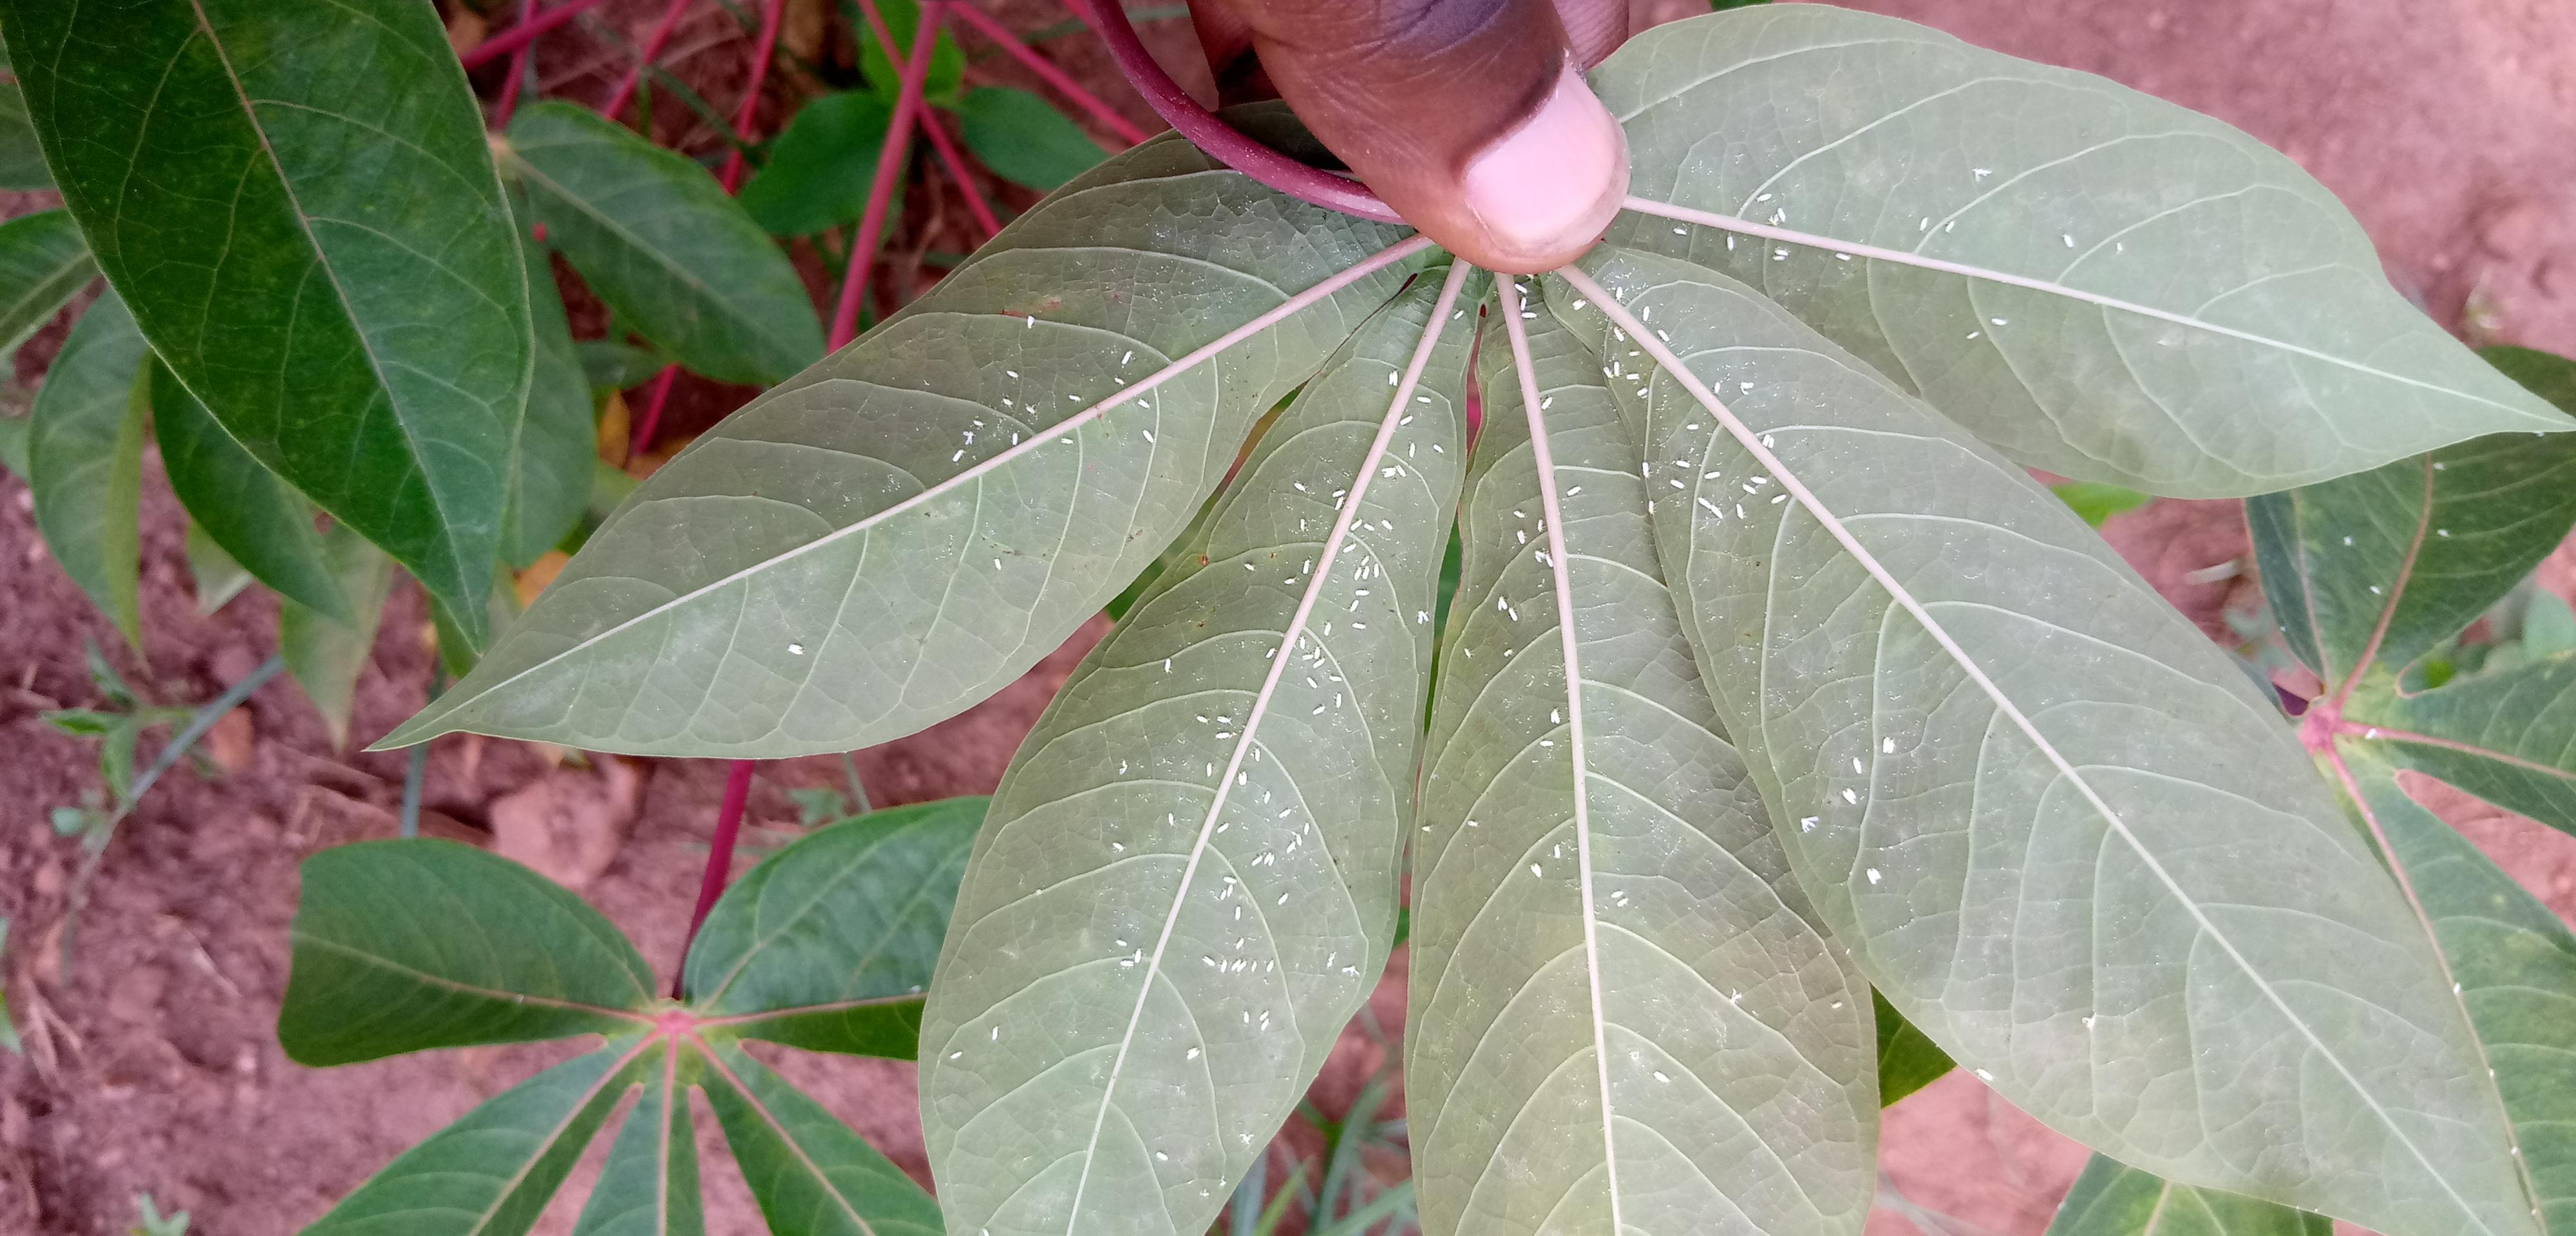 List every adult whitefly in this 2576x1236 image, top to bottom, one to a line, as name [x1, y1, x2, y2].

whitefly [1971, 164, 1993, 185]
whitefly [1754, 192, 1776, 205]
whitefly [1776, 205, 1789, 225]
whitefly [1766, 211, 1781, 226]
whitefly [1915, 212, 1931, 234]
whitefly [1942, 216, 1958, 237]
whitefly [1670, 225, 1689, 238]
whitefly [2060, 230, 2077, 252]
whitefly [1723, 232, 1737, 257]
whitefly [1771, 245, 1790, 256]
whitefly [1832, 252, 1854, 265]
whitefly [1770, 254, 1786, 265]
whitefly [1511, 280, 1531, 294]
whitefly [1613, 284, 1626, 301]
whitefly [1519, 295, 1528, 311]
whitefly [1572, 297, 1582, 306]
whitefly [1573, 299, 1589, 313]
whitefly [1638, 303, 1654, 323]
whitefly [1450, 303, 1465, 323]
whitefly [1520, 309, 1542, 321]
whitefly [1023, 314, 1037, 331]
whitefly [1988, 315, 2007, 329]
whitefly [1611, 324, 1628, 344]
whitefly [1656, 326, 1674, 345]
whitefly [1963, 328, 1982, 342]
whitefly [1627, 348, 1643, 360]
whitefly [1119, 349, 1135, 365]
whitefly [1612, 358, 1623, 379]
whitefly [1602, 364, 1616, 381]
whitefly [1392, 366, 1401, 391]
whitefly [1002, 367, 1019, 380]
whitefly [1387, 370, 1392, 387]
whitefly [1625, 370, 1643, 383]
whitefly [1112, 372, 1130, 389]
whitefly [1712, 378, 1722, 394]
whitefly [1738, 379, 1755, 397]
whitefly [1634, 386, 1649, 397]
whitefly [1066, 392, 1082, 404]
whitefly [1537, 392, 1558, 412]
whitefly [1416, 393, 1434, 406]
whitefly [1001, 395, 1017, 409]
whitefly [1135, 397, 1154, 411]
whitefly [1022, 401, 1037, 416]
whitefly [1396, 412, 1414, 426]
whitefly [972, 419, 985, 428]
whitefly [1684, 422, 1700, 431]
whitefly [1139, 424, 1160, 447]
whitefly [1009, 429, 1023, 446]
whitefly [1761, 429, 1768, 448]
whitefly [961, 429, 978, 447]
whitefly [1768, 434, 1777, 450]
whitefly [1057, 435, 1079, 447]
whitefly [1406, 438, 1417, 461]
whitefly [1433, 444, 1446, 456]
whitefly [949, 447, 966, 464]
whitefly [1672, 456, 1693, 471]
whitefly [1640, 460, 1654, 482]
whitefly [2427, 460, 2446, 476]
whitefly [1395, 463, 1408, 480]
whitefly [1379, 465, 1396, 473]
whitefly [1701, 468, 1724, 482]
whitefly [1382, 472, 1397, 480]
whitefly [1750, 473, 1769, 485]
whitefly [1667, 475, 1689, 493]
whitefly [1291, 477, 1309, 495]
whitefly [1564, 480, 1584, 498]
whitefly [1741, 480, 1758, 497]
whitefly [1329, 487, 1349, 499]
whitefly [1770, 492, 1790, 508]
whitefly [1696, 494, 1714, 509]
whitefly [1332, 496, 1345, 511]
whitefly [1647, 496, 1658, 520]
whitefly [1734, 502, 1746, 522]
whitefly [1710, 506, 1725, 521]
whitefly [1511, 507, 1526, 520]
whitefly [1350, 514, 1361, 535]
whitefly [1297, 516, 1311, 537]
whitefly [1536, 516, 1546, 533]
whitefly [1381, 517, 1396, 532]
whitefly [1363, 522, 1377, 534]
whitefly [2432, 524, 2452, 542]
whitefly [1512, 525, 1529, 548]
whitefly [2339, 532, 2355, 551]
whitefly [1341, 539, 1358, 556]
whitefly [1533, 547, 1546, 560]
whitefly [1359, 551, 1370, 566]
whitefly [1544, 553, 1556, 570]
whitefly [990, 554, 1007, 574]
whitefly [1301, 556, 1311, 576]
whitefly [1242, 560, 1256, 574]
whitefly [1372, 561, 1383, 579]
whitefly [1351, 565, 1361, 582]
whitefly [1362, 566, 1370, 581]
whitefly [1280, 574, 1298, 589]
whitefly [2367, 582, 2382, 597]
whitefly [1351, 586, 1370, 599]
whitefly [1495, 593, 1508, 612]
whitefly [1347, 598, 1362, 613]
whitefly [1508, 606, 1520, 624]
whitefly [1416, 608, 1431, 627]
whitefly [1350, 619, 1369, 633]
whitefly [1320, 621, 1333, 639]
whitefly [1295, 632, 1307, 650]
whitefly [786, 641, 806, 657]
whitefly [1313, 643, 1321, 662]
whitefly [1264, 646, 1277, 664]
whitefly [1461, 646, 1474, 662]
whitefly [1502, 646, 1513, 660]
whitefly [1298, 651, 1316, 664]
whitefly [1162, 656, 1175, 675]
whitefly [1327, 673, 1347, 684]
whitefly [1305, 676, 1321, 693]
whitefly [1333, 689, 1343, 710]
whitefly [1310, 702, 1327, 721]
whitefly [1546, 705, 1561, 726]
whitefly [1192, 712, 1209, 726]
whitefly [1215, 713, 1235, 727]
whitefly [2362, 724, 2379, 744]
whitefly [1211, 727, 1232, 742]
whitefly [1880, 733, 1897, 756]
whitefly [1537, 736, 1557, 748]
whitefly [1252, 745, 1264, 763]
whitefly [1850, 755, 1866, 776]
whitefly [1116, 756, 1130, 777]
whitefly [1203, 759, 1215, 780]
whitefly [1242, 769, 1249, 787]
whitefly [1237, 772, 1242, 790]
whitefly [1846, 786, 1861, 799]
whitefly [1260, 789, 1273, 807]
whitefly [1842, 789, 1859, 806]
whitefly [1277, 805, 1293, 822]
whitefly [1165, 809, 1176, 828]
whitefly [1797, 813, 1823, 833]
whitefly [1461, 818, 1479, 829]
whitefly [1302, 820, 1315, 839]
whitefly [1214, 821, 1233, 835]
whitefly [1417, 823, 1435, 836]
whitefly [1294, 830, 1306, 847]
whitefly [1111, 839, 1126, 854]
whitefly [1283, 840, 1298, 856]
whitefly [1552, 843, 1562, 861]
whitefly [1264, 850, 1276, 870]
whitefly [1249, 852, 1264, 868]
whitefly [1527, 860, 1546, 879]
whitefly [1862, 866, 1876, 885]
whitefly [1872, 866, 1884, 881]
whitefly [1220, 874, 1241, 886]
whitefly [1226, 881, 1238, 899]
whitefly [1608, 885, 1625, 899]
whitefly [1218, 886, 1227, 903]
whitefly [1276, 889, 1290, 907]
whitefly [1615, 897, 1631, 908]
whitefly [1231, 903, 1242, 921]
whitefly [1110, 935, 1132, 949]
whitefly [1235, 936, 1245, 951]
whitefly [1132, 946, 1144, 966]
whitefly [1198, 953, 1215, 970]
whitefly [1217, 955, 1231, 975]
whitefly [1264, 957, 1278, 974]
whitefly [1231, 958, 1244, 970]
whitefly [1239, 958, 1249, 977]
whitefly [1249, 958, 1260, 974]
whitefly [1119, 959, 1135, 968]
whitefly [1338, 960, 1362, 981]
whitefly [2448, 980, 2466, 996]
whitefly [1825, 997, 1848, 1013]
whitefly [1240, 1007, 1252, 1027]
whitefly [1258, 1009, 1270, 1022]
whitefly [2078, 1009, 2101, 1032]
whitefly [1261, 1016, 1271, 1032]
whitefly [989, 1021, 1001, 1042]
whitefly [1185, 1044, 1202, 1062]
whitefly [949, 1049, 964, 1061]
whitefly [1974, 1063, 1994, 1083]
whitefly [2483, 1063, 2500, 1083]
whitefly [1651, 1069, 1674, 1085]
whitefly [1237, 1128, 1255, 1147]
whitefly [2506, 1141, 2524, 1159]
whitefly [1154, 1150, 1171, 1163]
whitefly [1217, 1174, 1228, 1190]
whitefly [1196, 1186, 1213, 1199]